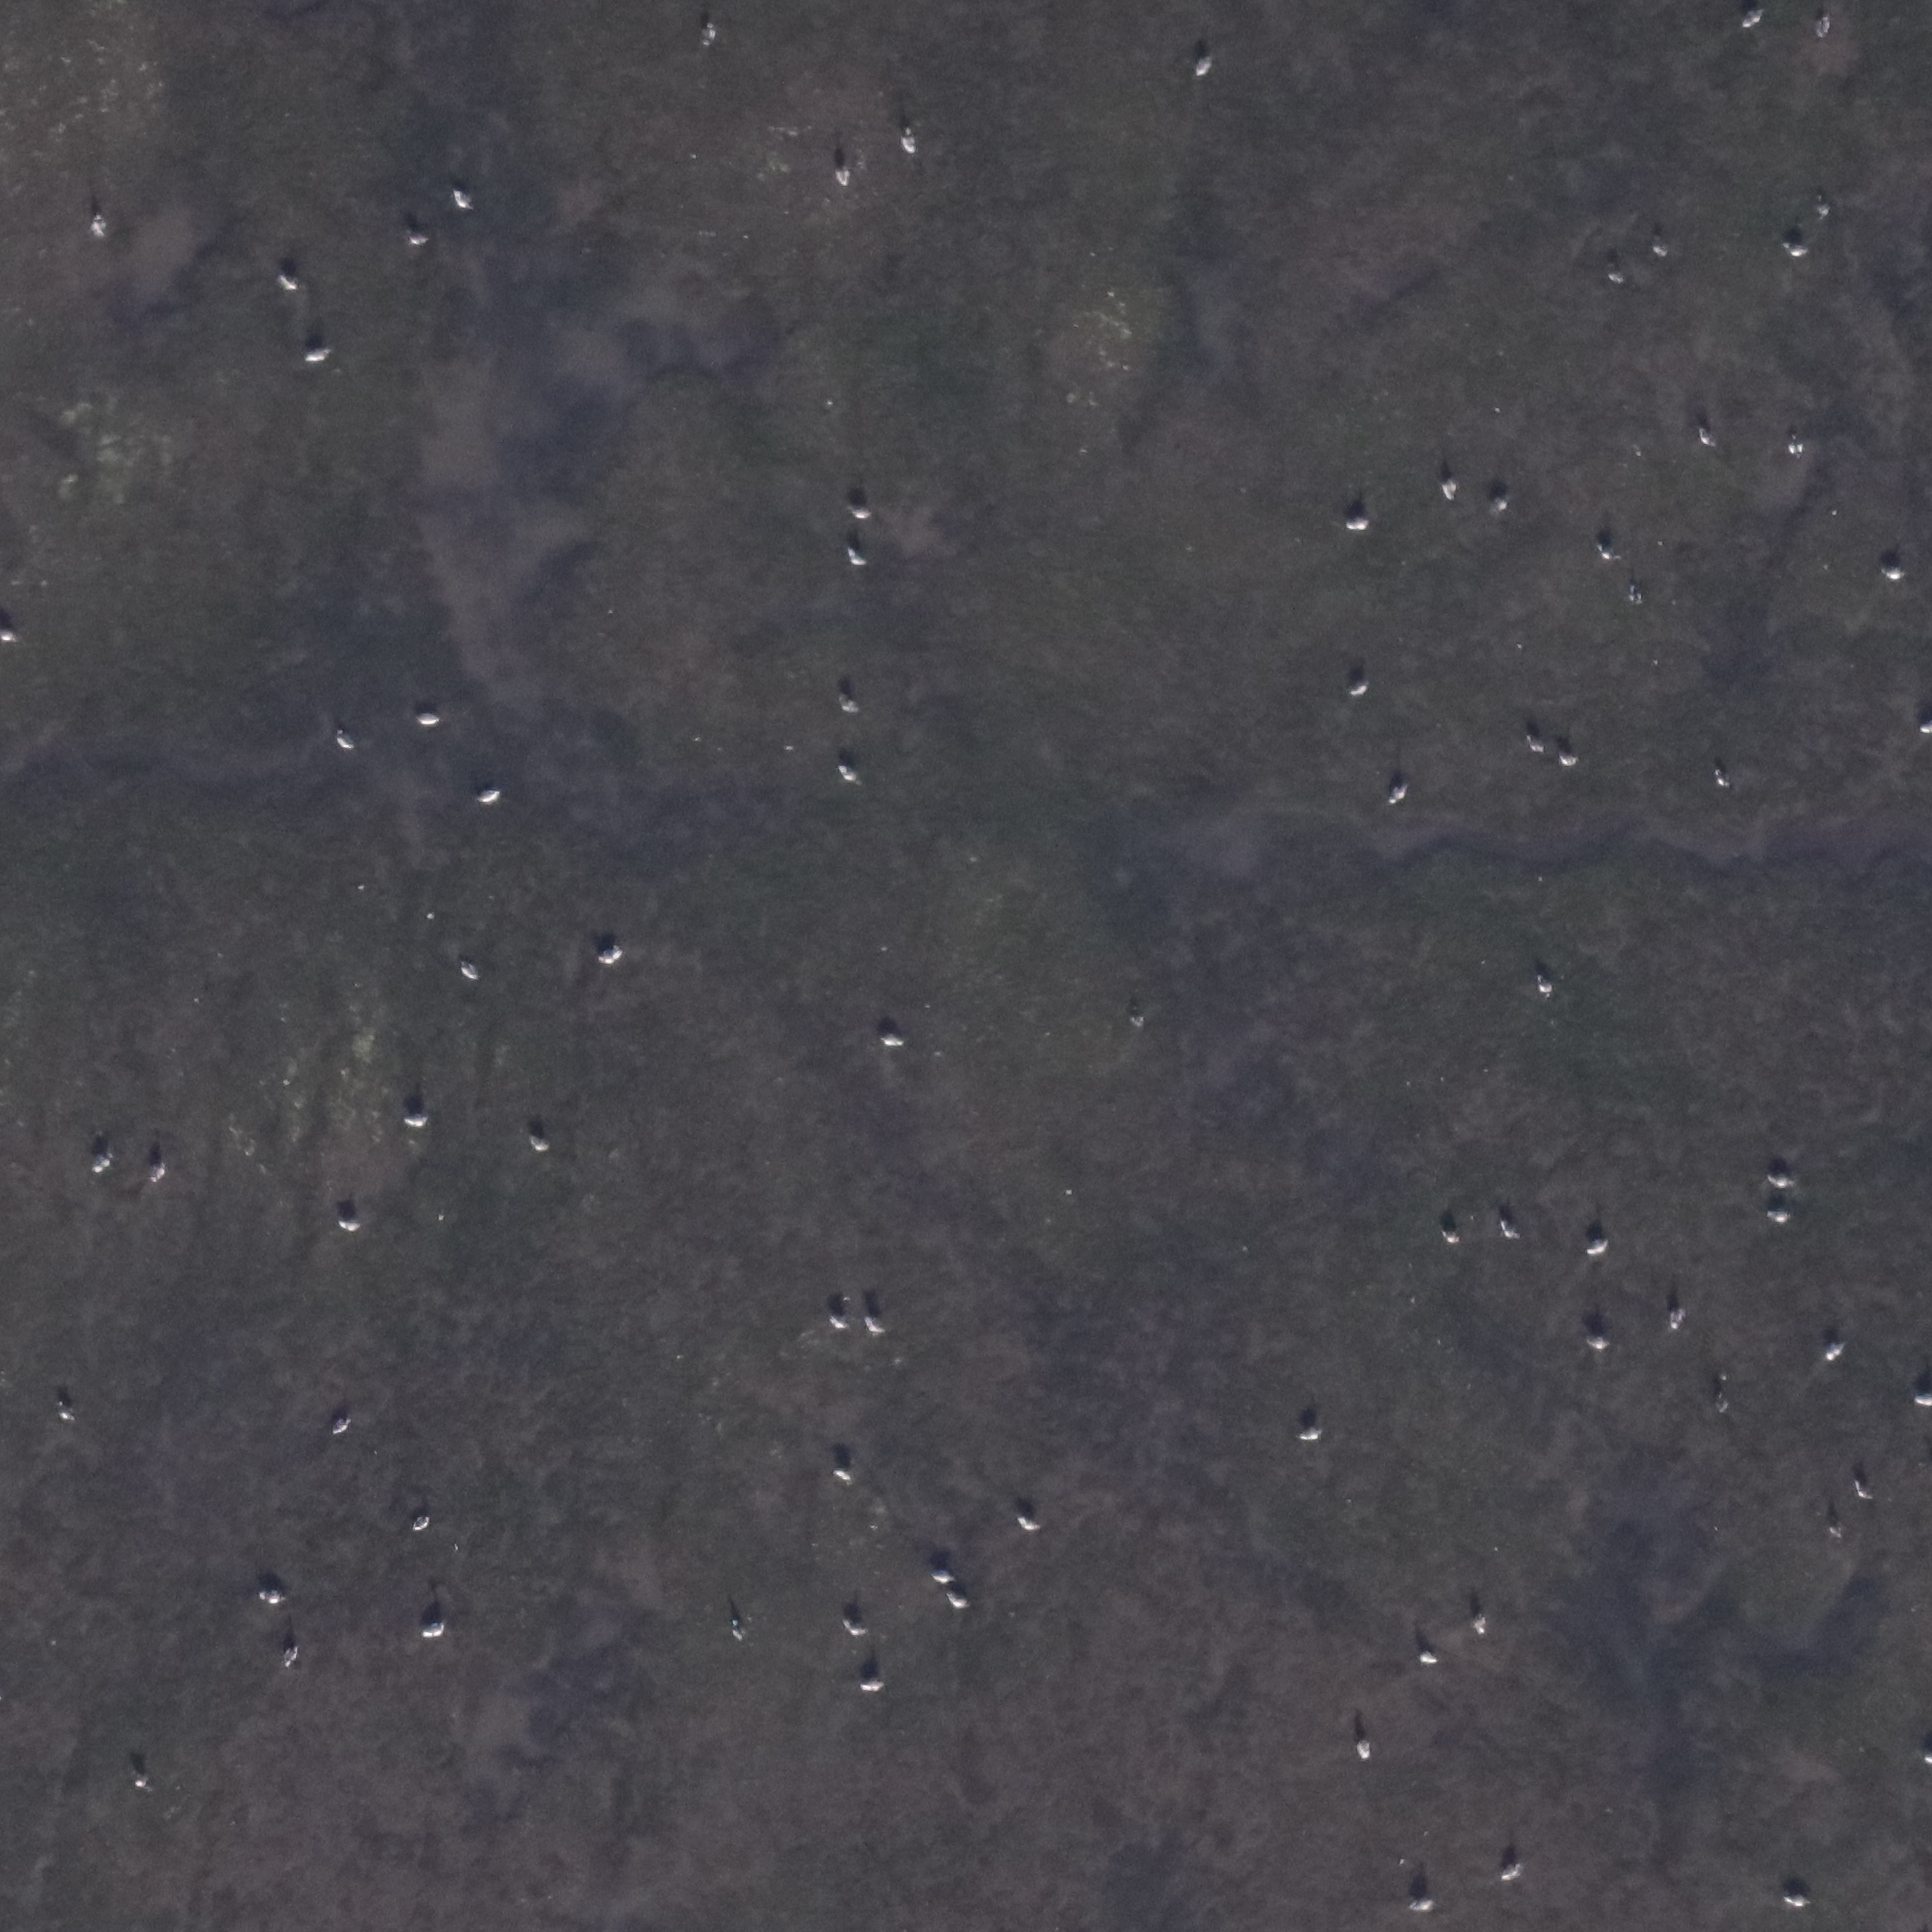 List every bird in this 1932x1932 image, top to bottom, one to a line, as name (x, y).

brant (1746, 21)
brant (1821, 21)
brant (704, 33)
brant (1210, 64)
brant (909, 140)
brant (844, 177)
brant (468, 191)
brant (1823, 203)
brant (104, 223)
brant (415, 232)
brant (1796, 239)
brant (1658, 249)
brant (1613, 270)
brant (291, 277)
brant (316, 357)
brant (1700, 430)
brant (1792, 443)
brant (1462, 489)
brant (1498, 500)
brant (856, 516)
brant (1358, 527)
brant (1605, 546)
brant (860, 553)
brant (1895, 571)
brant (1643, 589)
brant (4, 625)
brant (1361, 683)
brant (848, 707)
brant (427, 711)
brant (1931, 728)
brant (1538, 743)
brant (340, 750)
brant (1575, 765)
brant (1726, 771)
brant (858, 772)
brant (1402, 800)
brant (482, 802)
brant (614, 953)
brant (462, 964)
brant (1551, 984)
brant (1141, 1019)
brant (886, 1040)
brant (424, 1110)
brant (542, 1148)
brant (98, 1156)
brant (166, 1165)
brant (1773, 1181)
brant (1771, 1215)
brant (347, 1220)
brant (1505, 1227)
brant (1459, 1229)
brant (1585, 1241)
brant (879, 1319)
brant (840, 1325)
brant (1681, 1327)
brant (1600, 1339)
brant (1845, 1344)
brant (1923, 1392)
brant (1716, 1400)
brant (72, 1415)
brant (340, 1415)
brant (1312, 1436)
brant (842, 1473)
brant (1870, 1491)
brant (409, 1524)
brant (1033, 1525)
brant (1834, 1538)
brant (949, 1574)
brant (276, 1597)
brant (959, 1612)
brant (1487, 1622)
brant (860, 1623)
brant (430, 1628)
brant (740, 1630)
brant (1422, 1655)
brant (289, 1656)
brant (867, 1686)
brant (1368, 1746)
brant (151, 1778)
brant (1524, 1866)
brant (1423, 1895)
brant (1790, 1905)